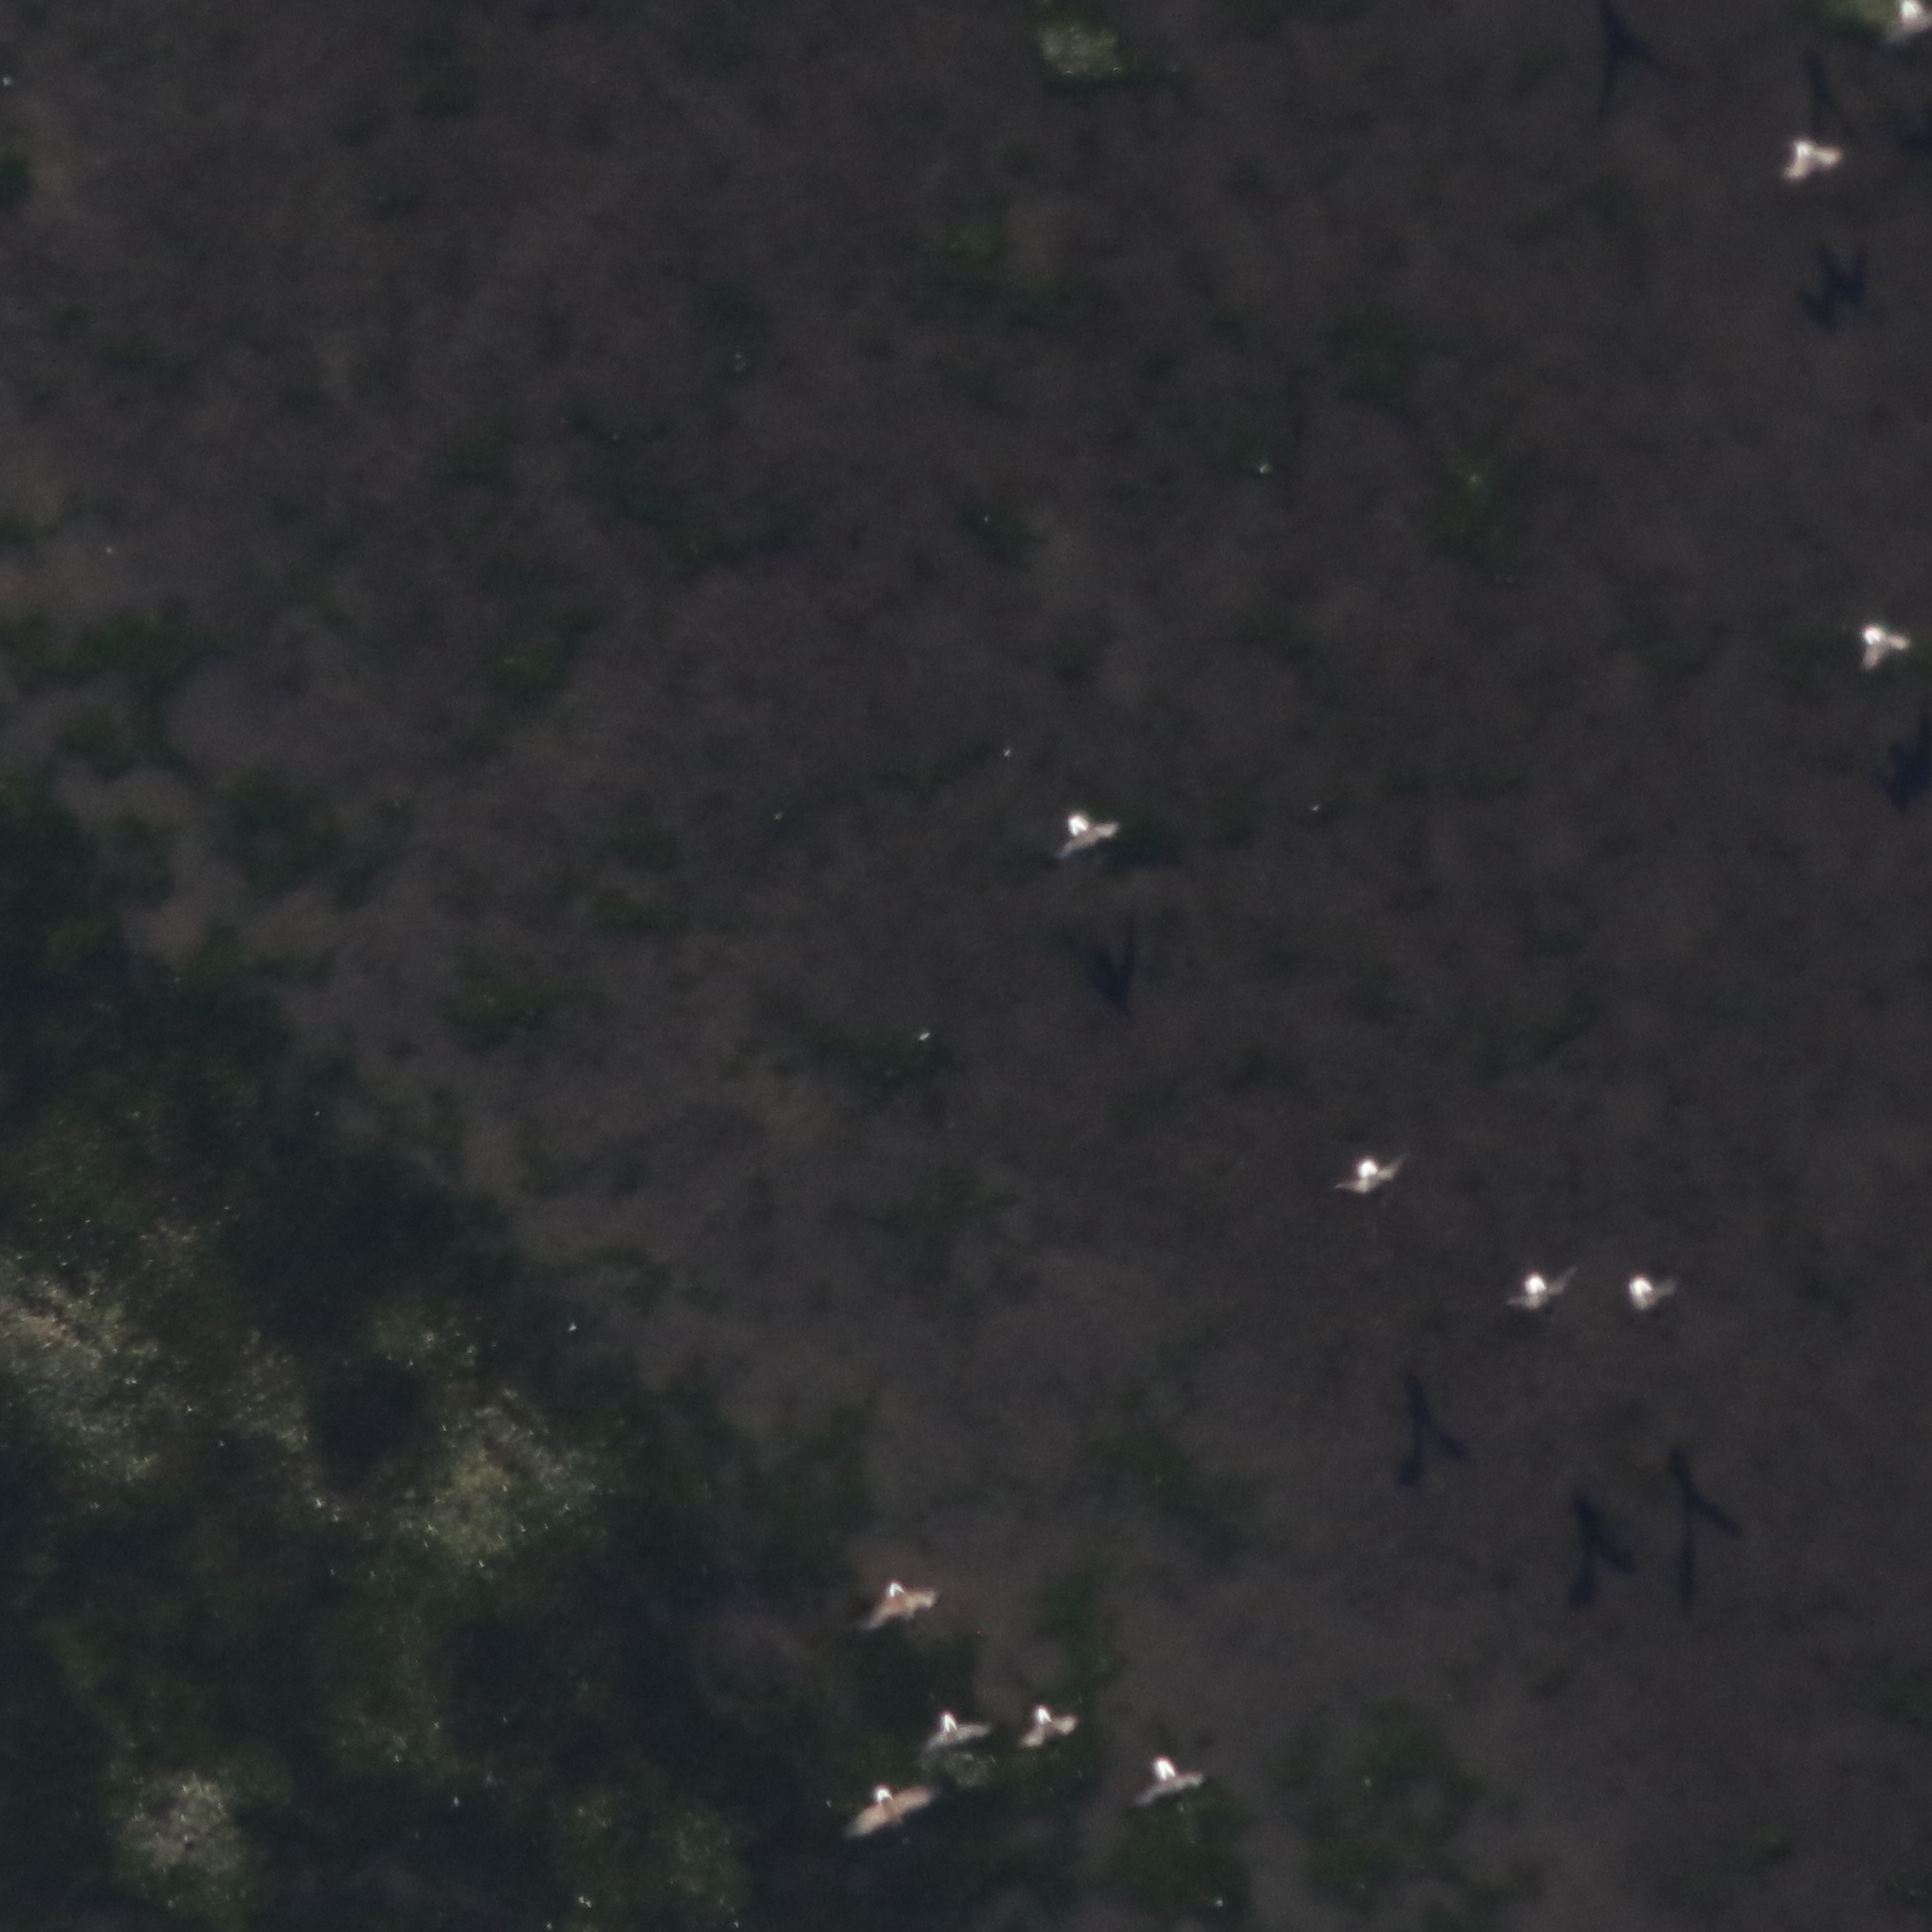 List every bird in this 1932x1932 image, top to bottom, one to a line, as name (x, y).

Canada goose (1920, 23)
Canada goose (1805, 160)
Canada goose (1882, 637)
Canada goose (1084, 844)
Canada goose (1370, 1179)
Canada goose (1647, 1291)
Canada goose (1541, 1303)
Canada goose (895, 1598)
Canada goose (1055, 1728)
Canada goose (951, 1736)
Canada goose (1179, 1783)
Canada goose (884, 1816)